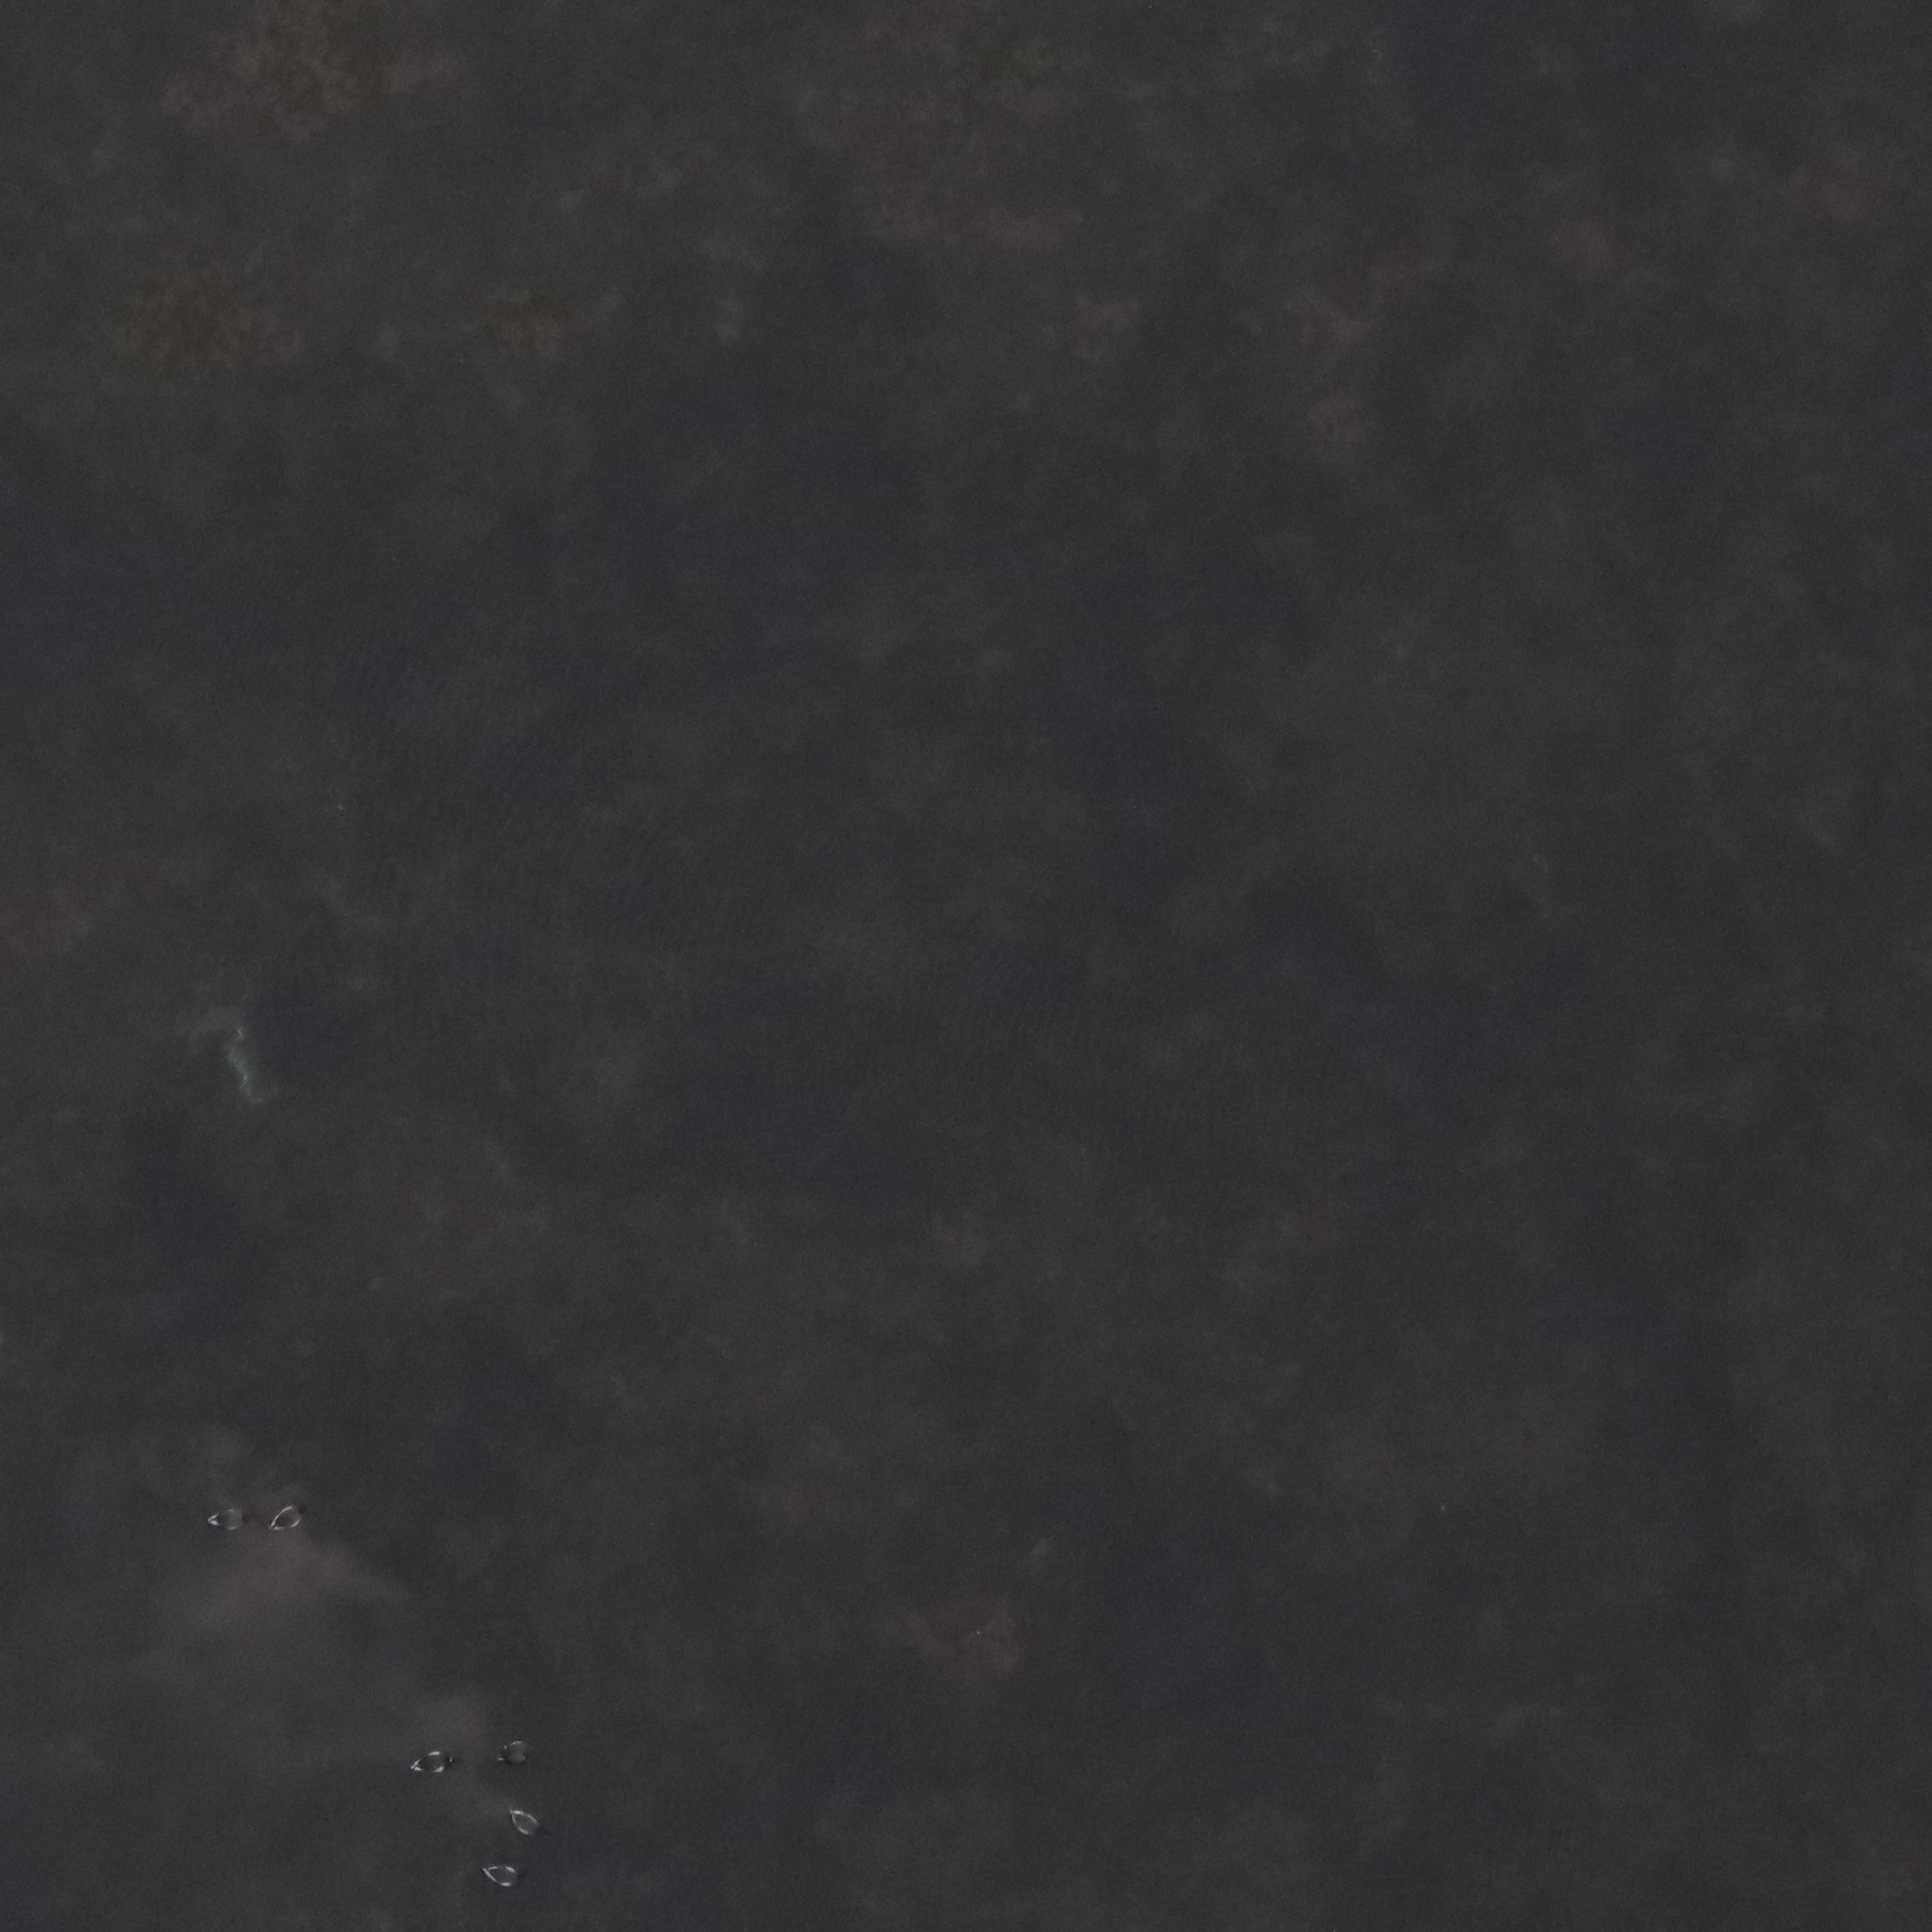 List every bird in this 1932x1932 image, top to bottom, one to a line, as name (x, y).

brant (290, 1518)
brant (229, 1519)
brant (519, 1752)
brant (433, 1762)
brant (527, 1820)
brant (506, 1876)